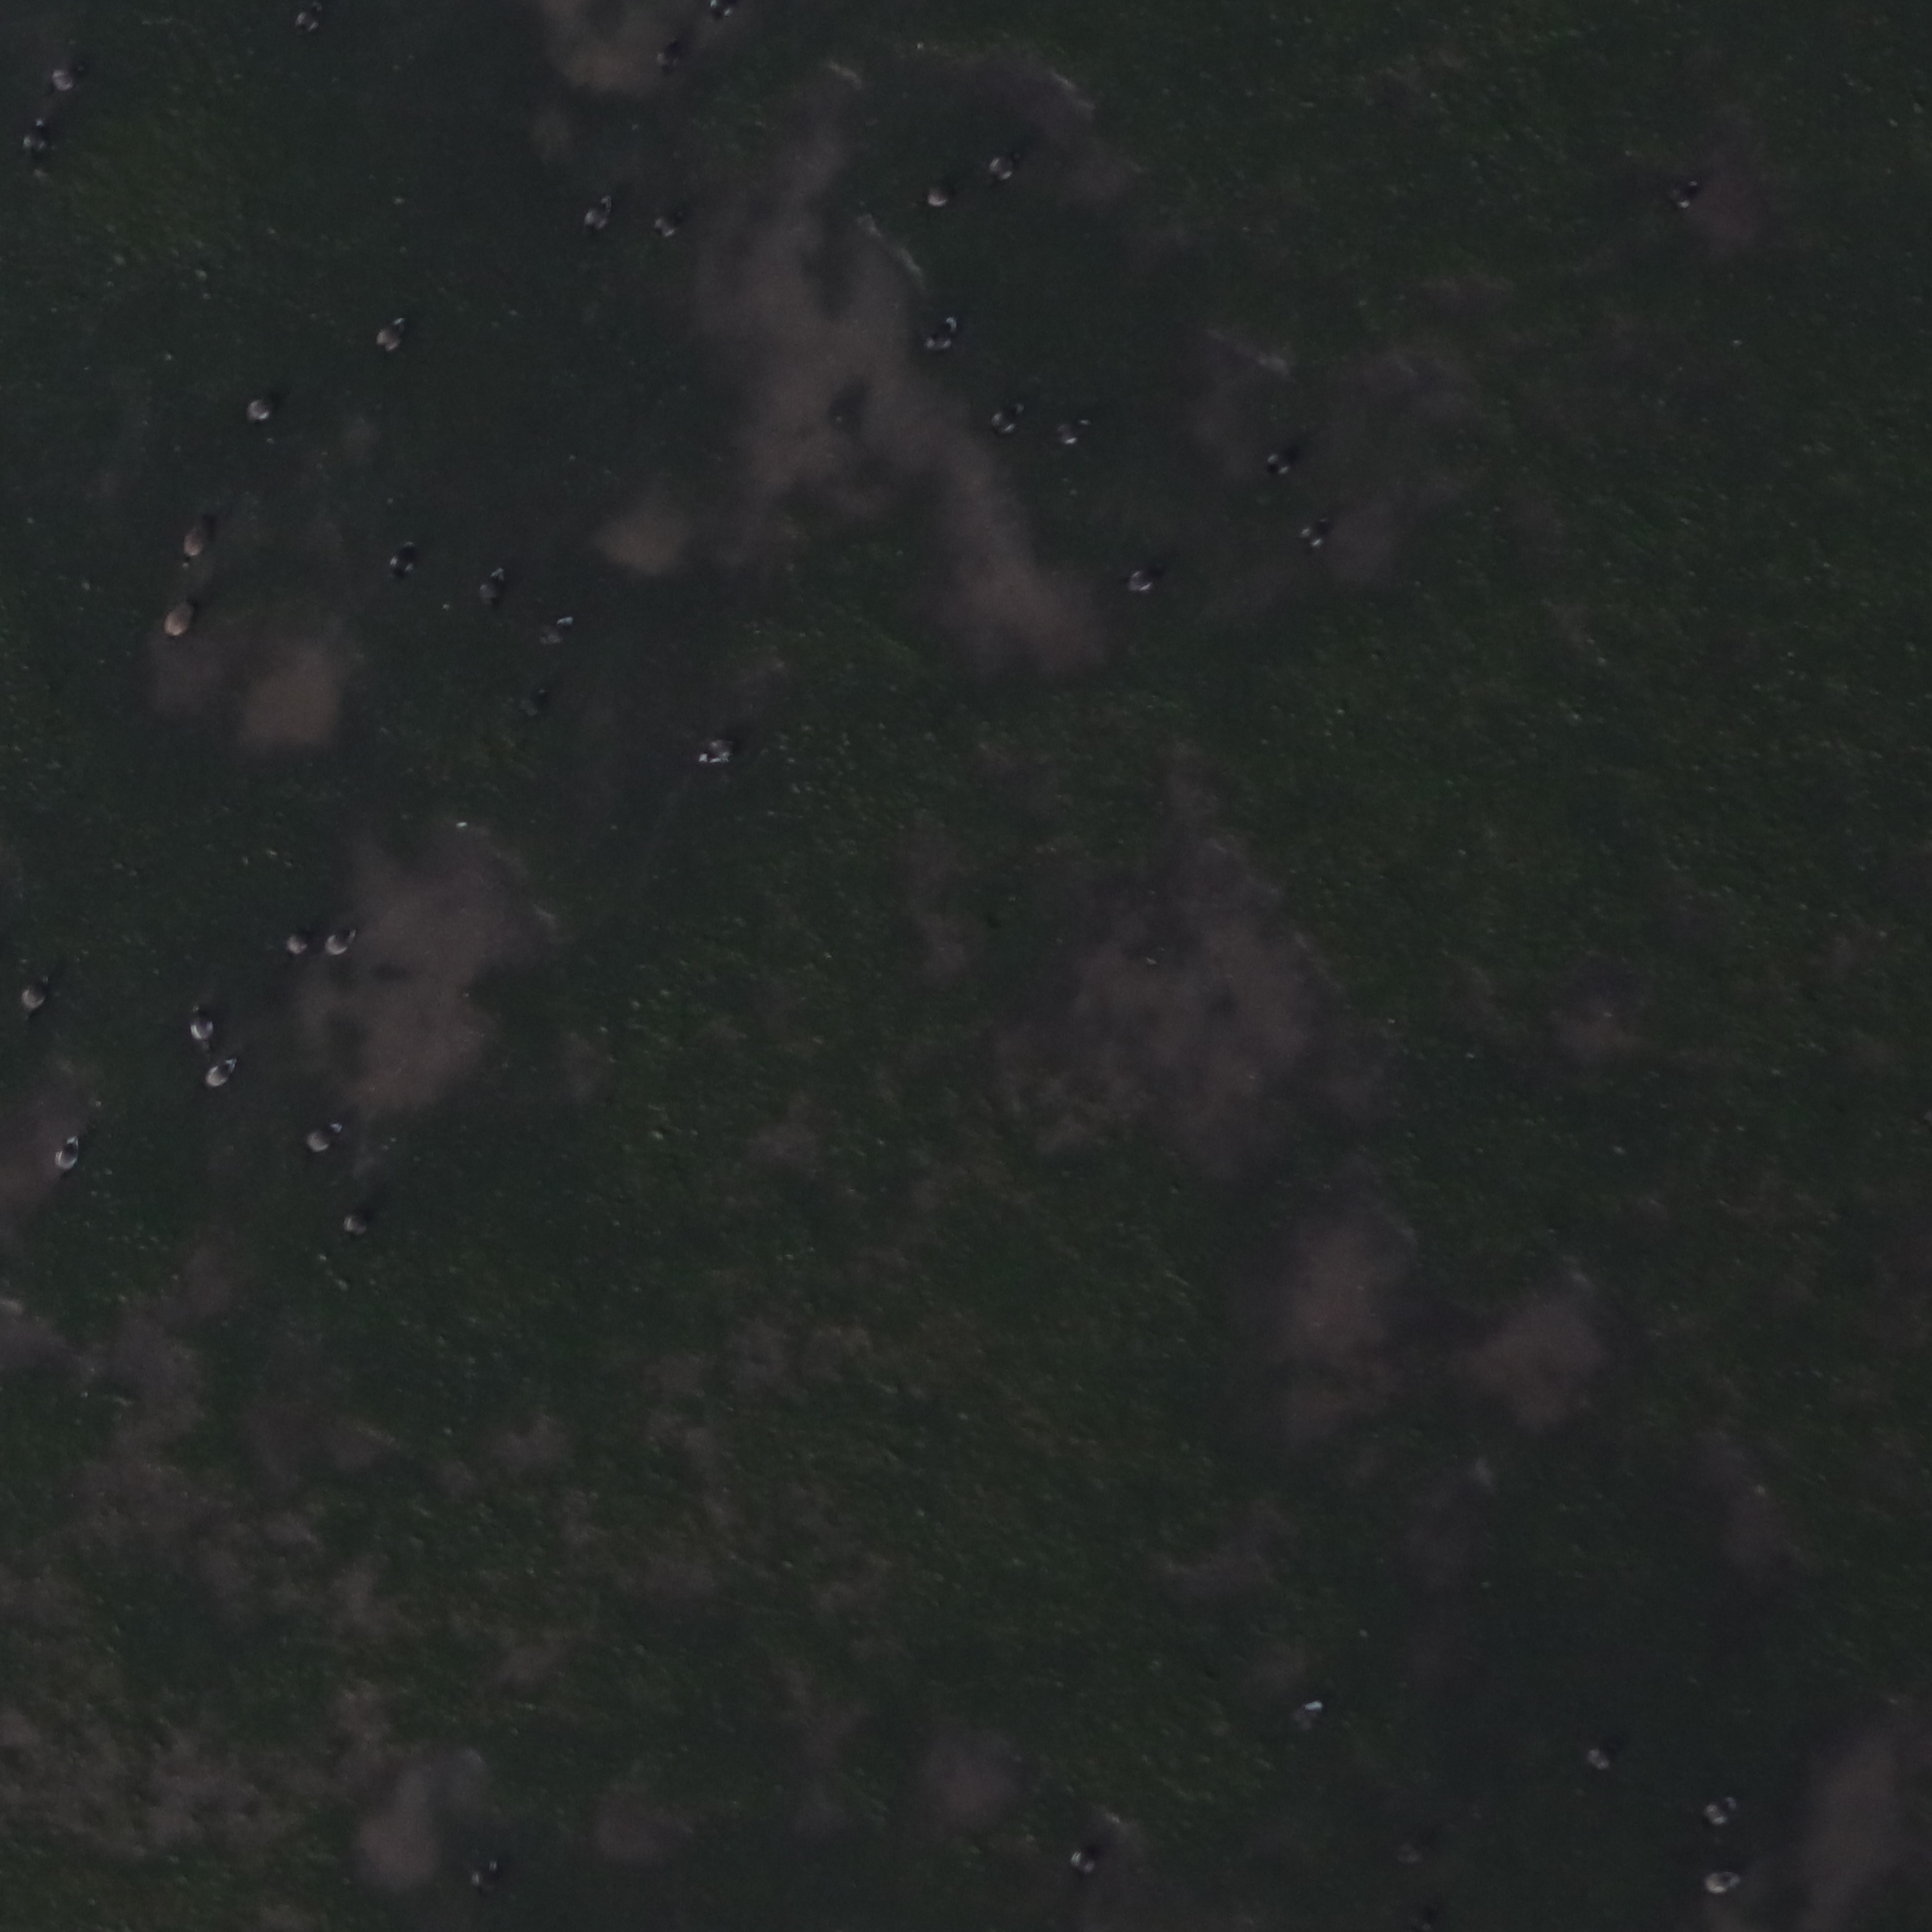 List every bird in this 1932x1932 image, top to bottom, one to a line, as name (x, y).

brant (723, 2)
brant (310, 18)
brant (672, 63)
brant (59, 79)
brant (35, 144)
brant (1003, 167)
brant (1684, 196)
brant (940, 199)
brant (599, 217)
brant (668, 229)
brant (942, 336)
brant (392, 337)
brant (266, 412)
brant (1003, 418)
brant (1072, 435)
brant (1277, 467)
brant (1314, 534)
brant (196, 543)
brant (409, 571)
brant (1141, 581)
brant (496, 586)
Canada goose (181, 620)
brant (562, 634)
brant (536, 708)
brant (719, 755)
brant (290, 944)
brant (335, 945)
brant (34, 999)
brant (204, 1029)
brant (219, 1074)
brant (322, 1137)
brant (67, 1157)
brant (356, 1228)
brant (1313, 1716)
brant (1600, 1761)
brant (1718, 1813)
brant (1419, 1848)
brant (1087, 1857)
brant (484, 1879)
brant (1720, 1880)